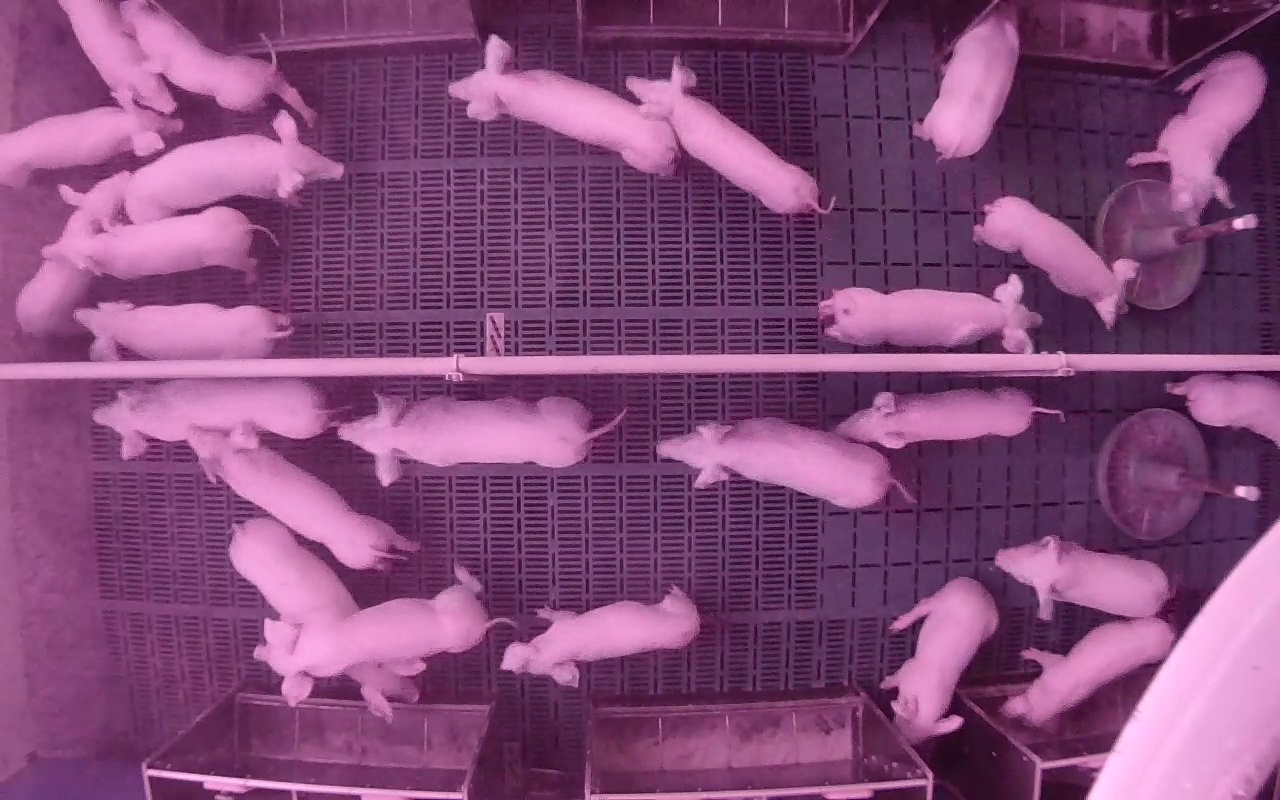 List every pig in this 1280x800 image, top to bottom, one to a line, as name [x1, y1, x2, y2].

pig [53, 0, 179, 114]
pig [116, 0, 318, 126]
pig [911, 2, 1023, 162]
pig [446, 33, 681, 178]
pig [1126, 49, 1267, 228]
pig [623, 55, 838, 217]
pig [0, 89, 184, 190]
pig [123, 109, 346, 224]
pig [14, 168, 133, 339]
pig [972, 194, 1141, 328]
pig [41, 204, 282, 289]
pig [818, 272, 1044, 351]
pig [71, 296, 294, 358]
pig [1166, 373, 1279, 457]
pig [90, 376, 353, 460]
pig [832, 385, 1064, 448]
pig [335, 390, 630, 485]
pig [655, 414, 920, 510]
pig [183, 420, 421, 573]
pig [230, 515, 430, 723]
pig [993, 534, 1177, 622]
pig [254, 563, 517, 708]
pig [879, 575, 999, 749]
pig [499, 583, 703, 688]
pig [998, 615, 1179, 736]